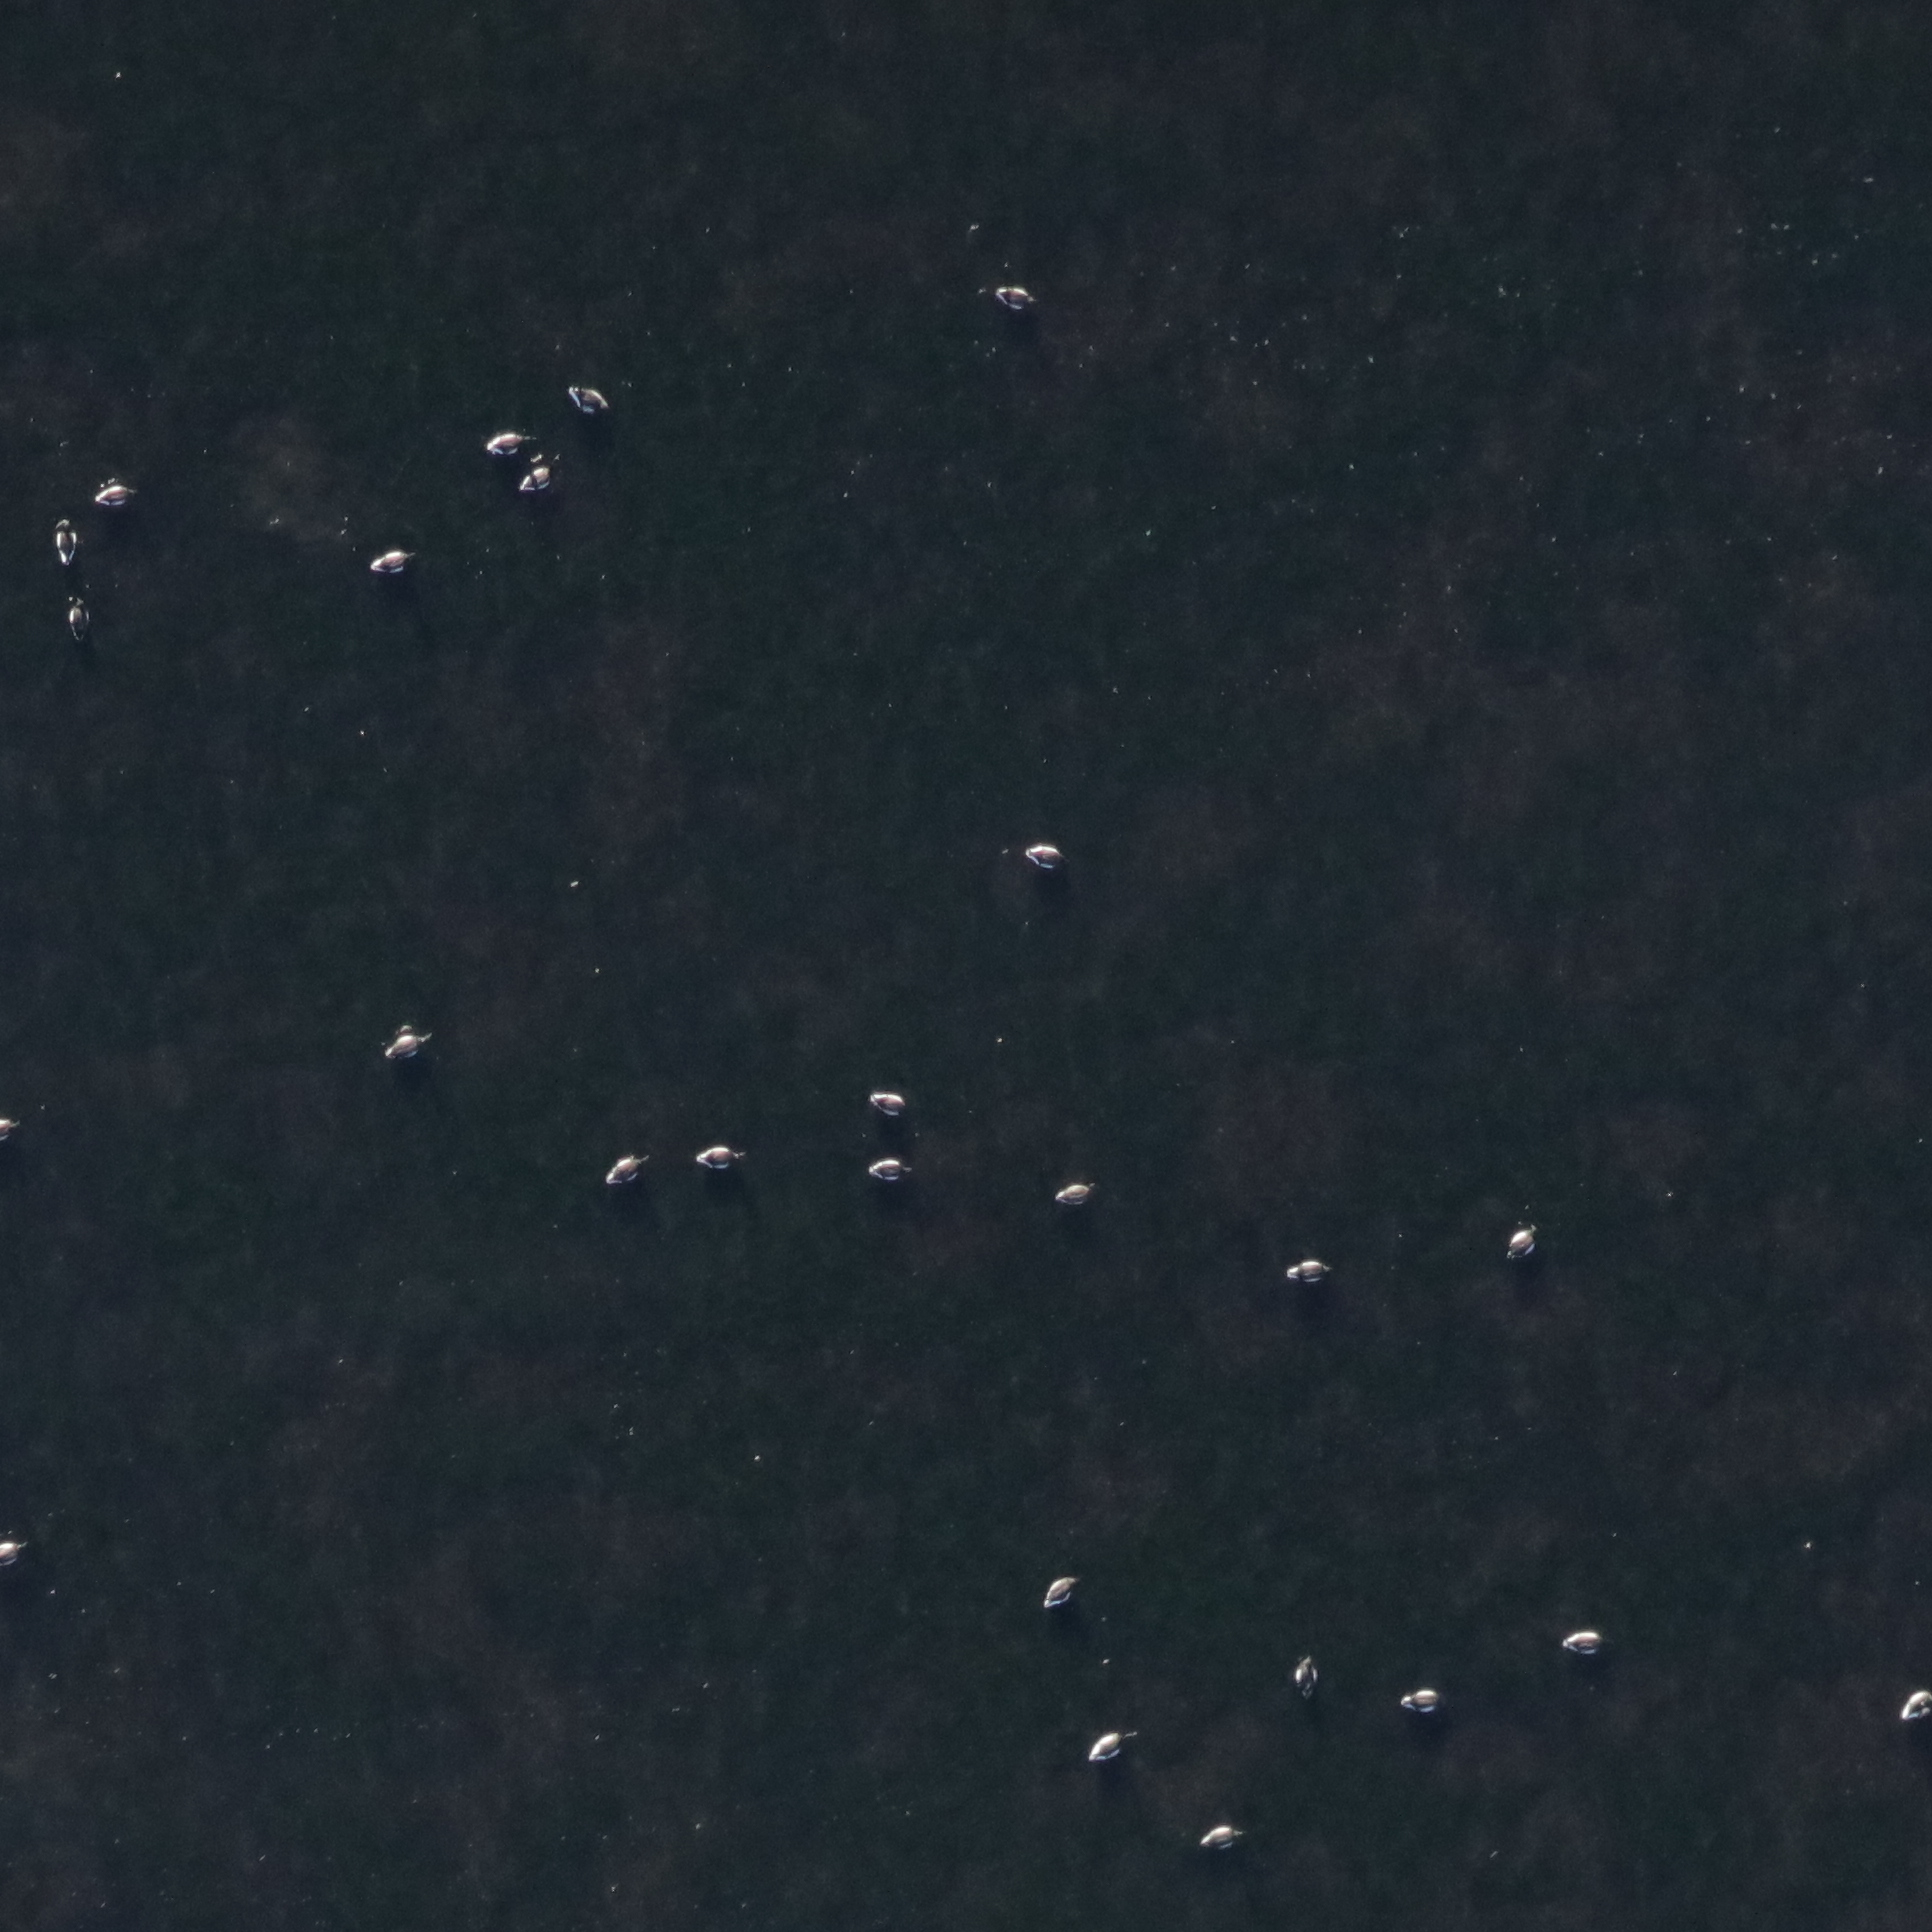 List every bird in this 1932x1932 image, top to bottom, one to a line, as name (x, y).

brant (1015, 299)
brant (588, 399)
brant (507, 445)
brant (536, 479)
brant (114, 494)
brant (65, 542)
brant (392, 563)
brant (78, 623)
brant (1045, 858)
brant (406, 1045)
brant (889, 1105)
brant (717, 1158)
brant (624, 1171)
brant (889, 1171)
brant (1076, 1194)
brant (1520, 1242)
brant (1310, 1272)
brant (6, 1552)
brant (1059, 1592)
brant (1582, 1642)
brant (1305, 1677)
brant (1422, 1701)
brant (1918, 1704)
brant (1108, 1746)
brant (1222, 1836)